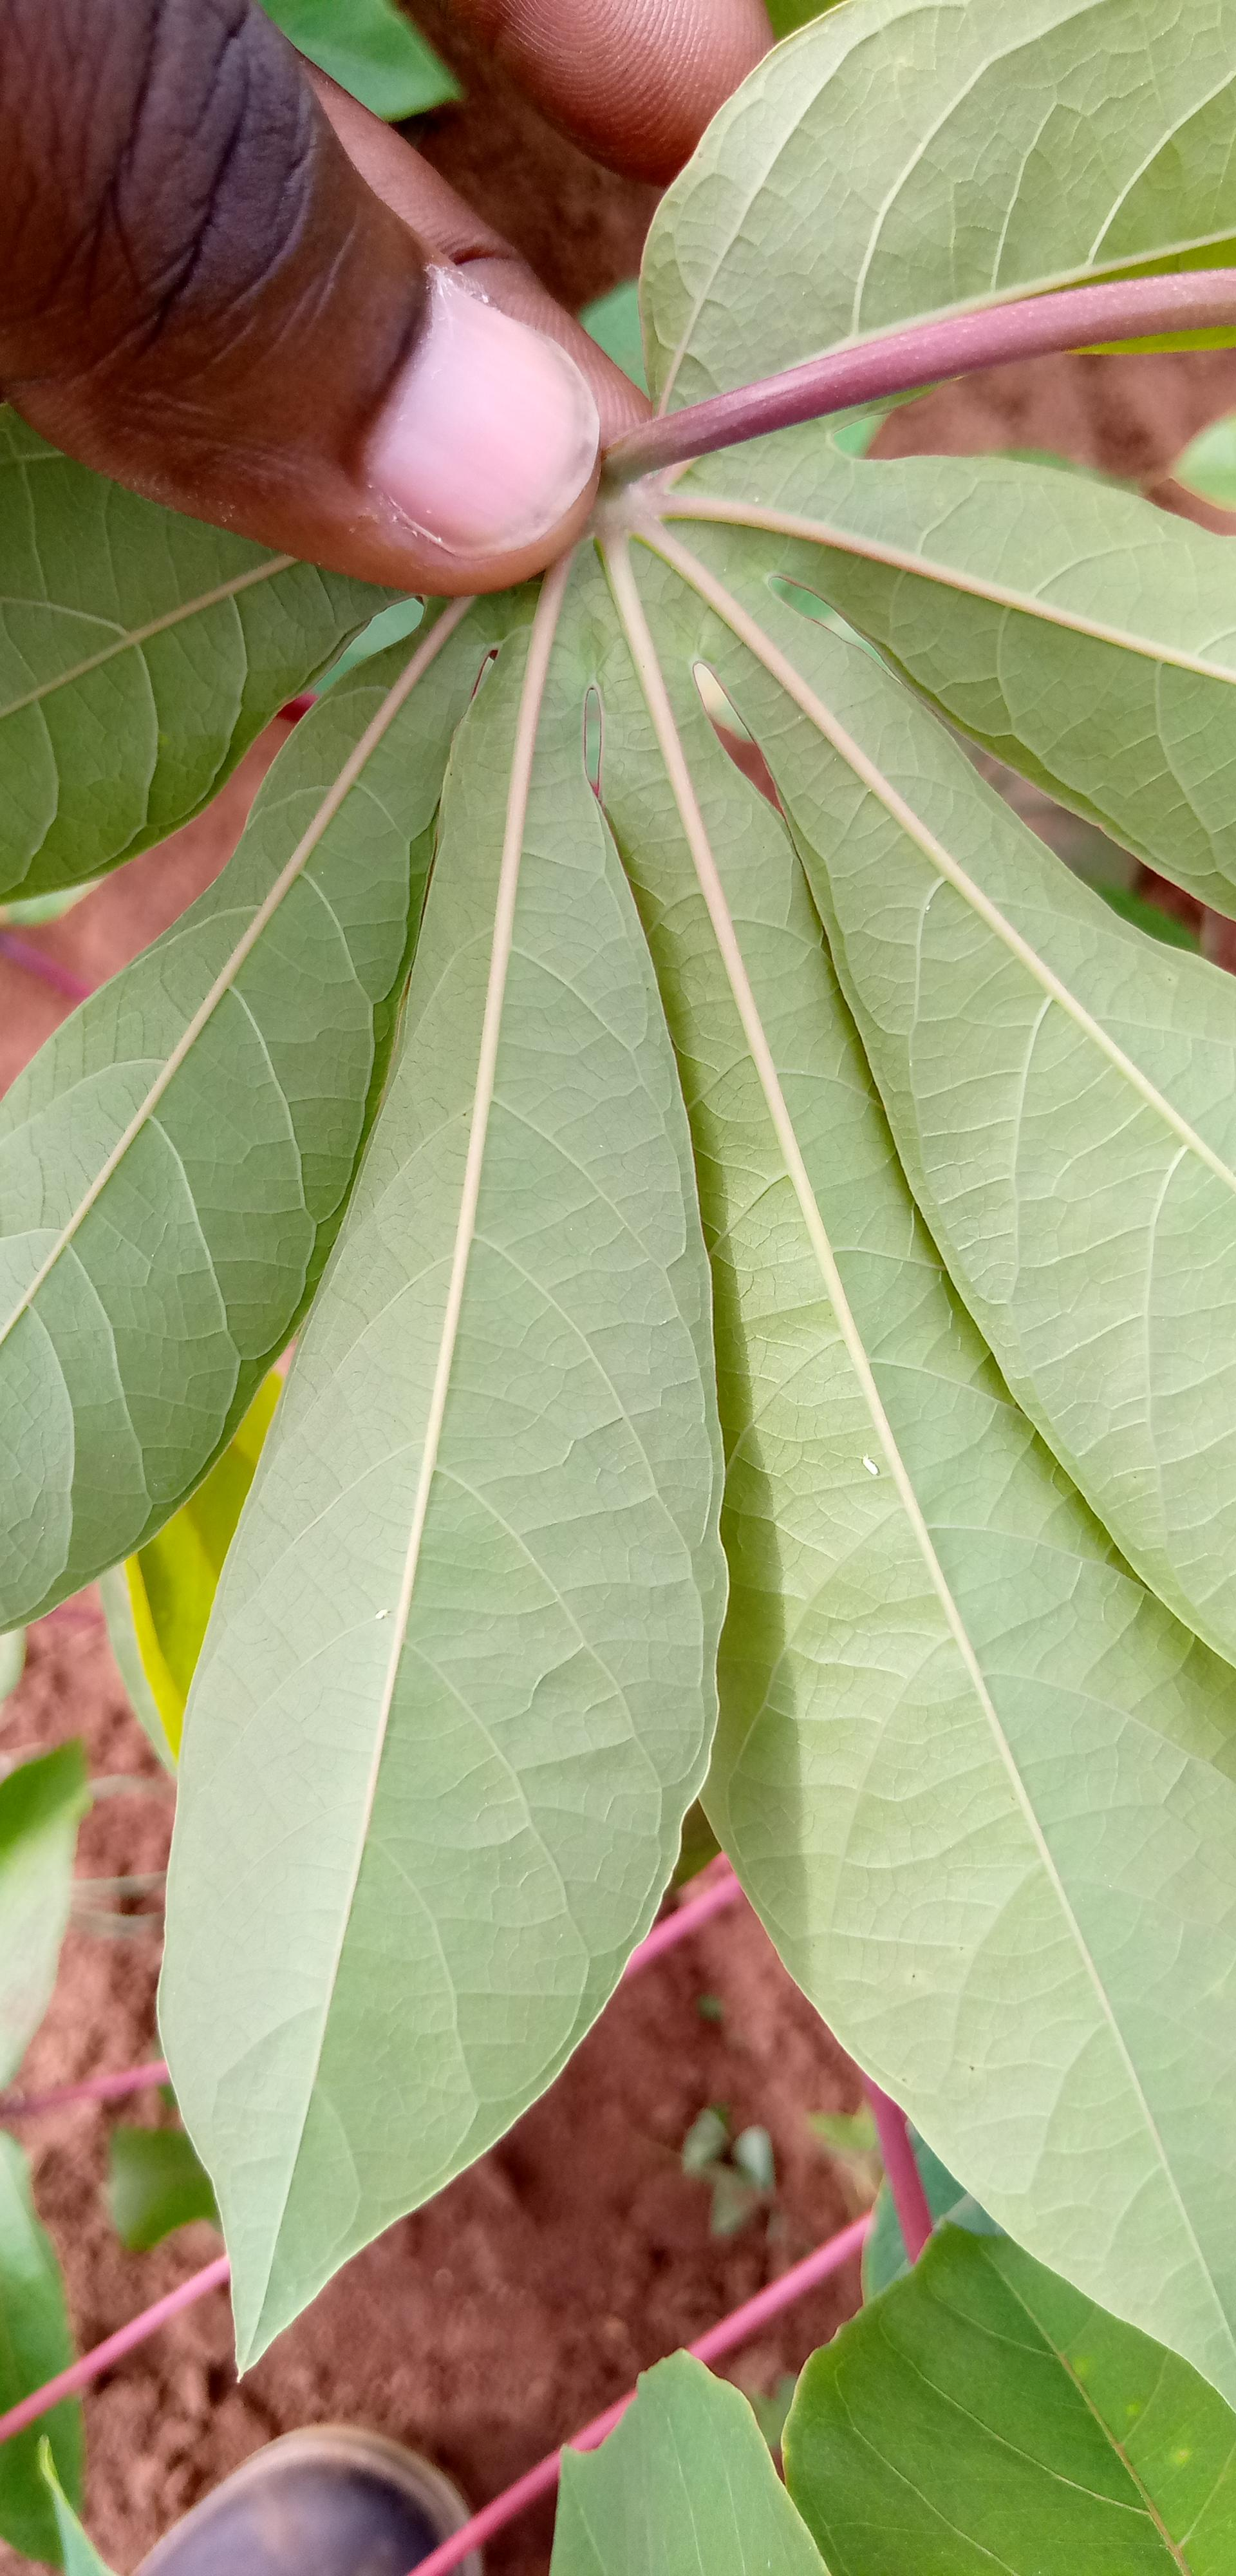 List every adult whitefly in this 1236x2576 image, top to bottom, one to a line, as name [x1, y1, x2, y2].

whitefly [859, 1441, 886, 1492]
whitefly [359, 1598, 401, 1631]